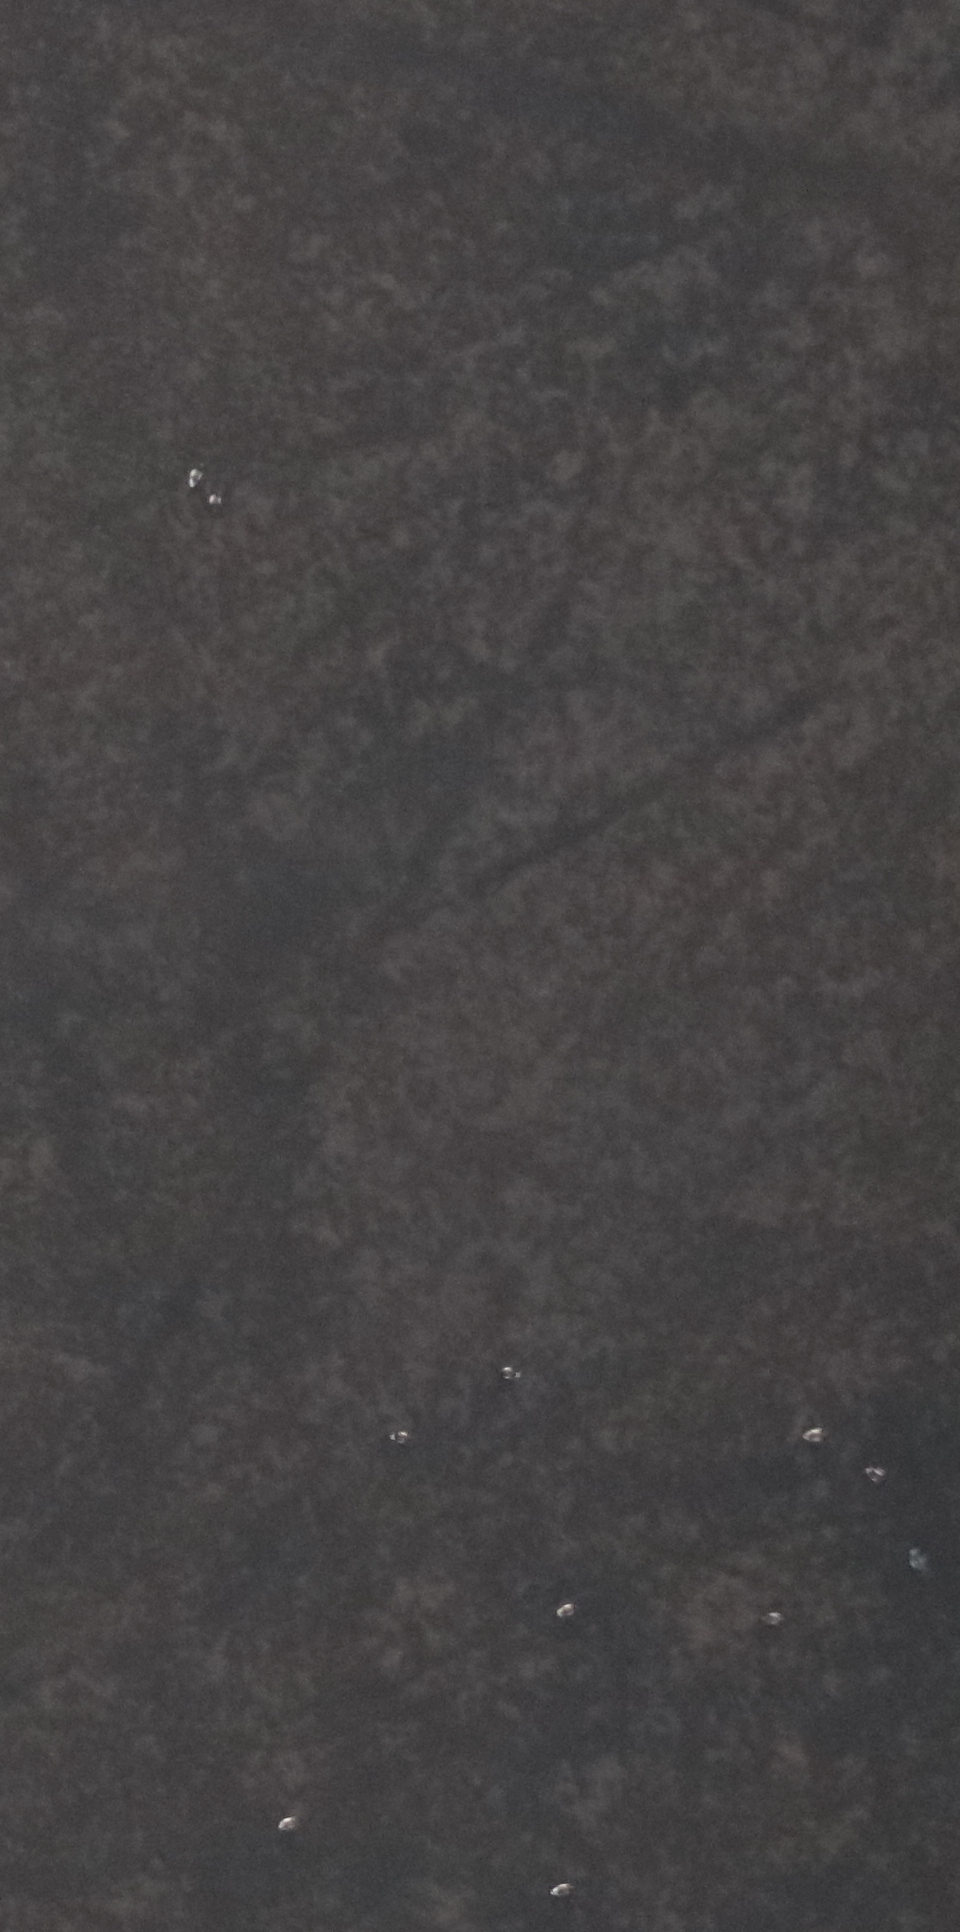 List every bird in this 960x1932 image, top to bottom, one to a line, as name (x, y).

brant (204, 468)
brant (214, 493)
brant (508, 1368)
brant (399, 1434)
brant (804, 1436)
brant (872, 1471)
brant (919, 1558)
brant (566, 1611)
brant (773, 1614)
brant (292, 1813)
brant (567, 1886)